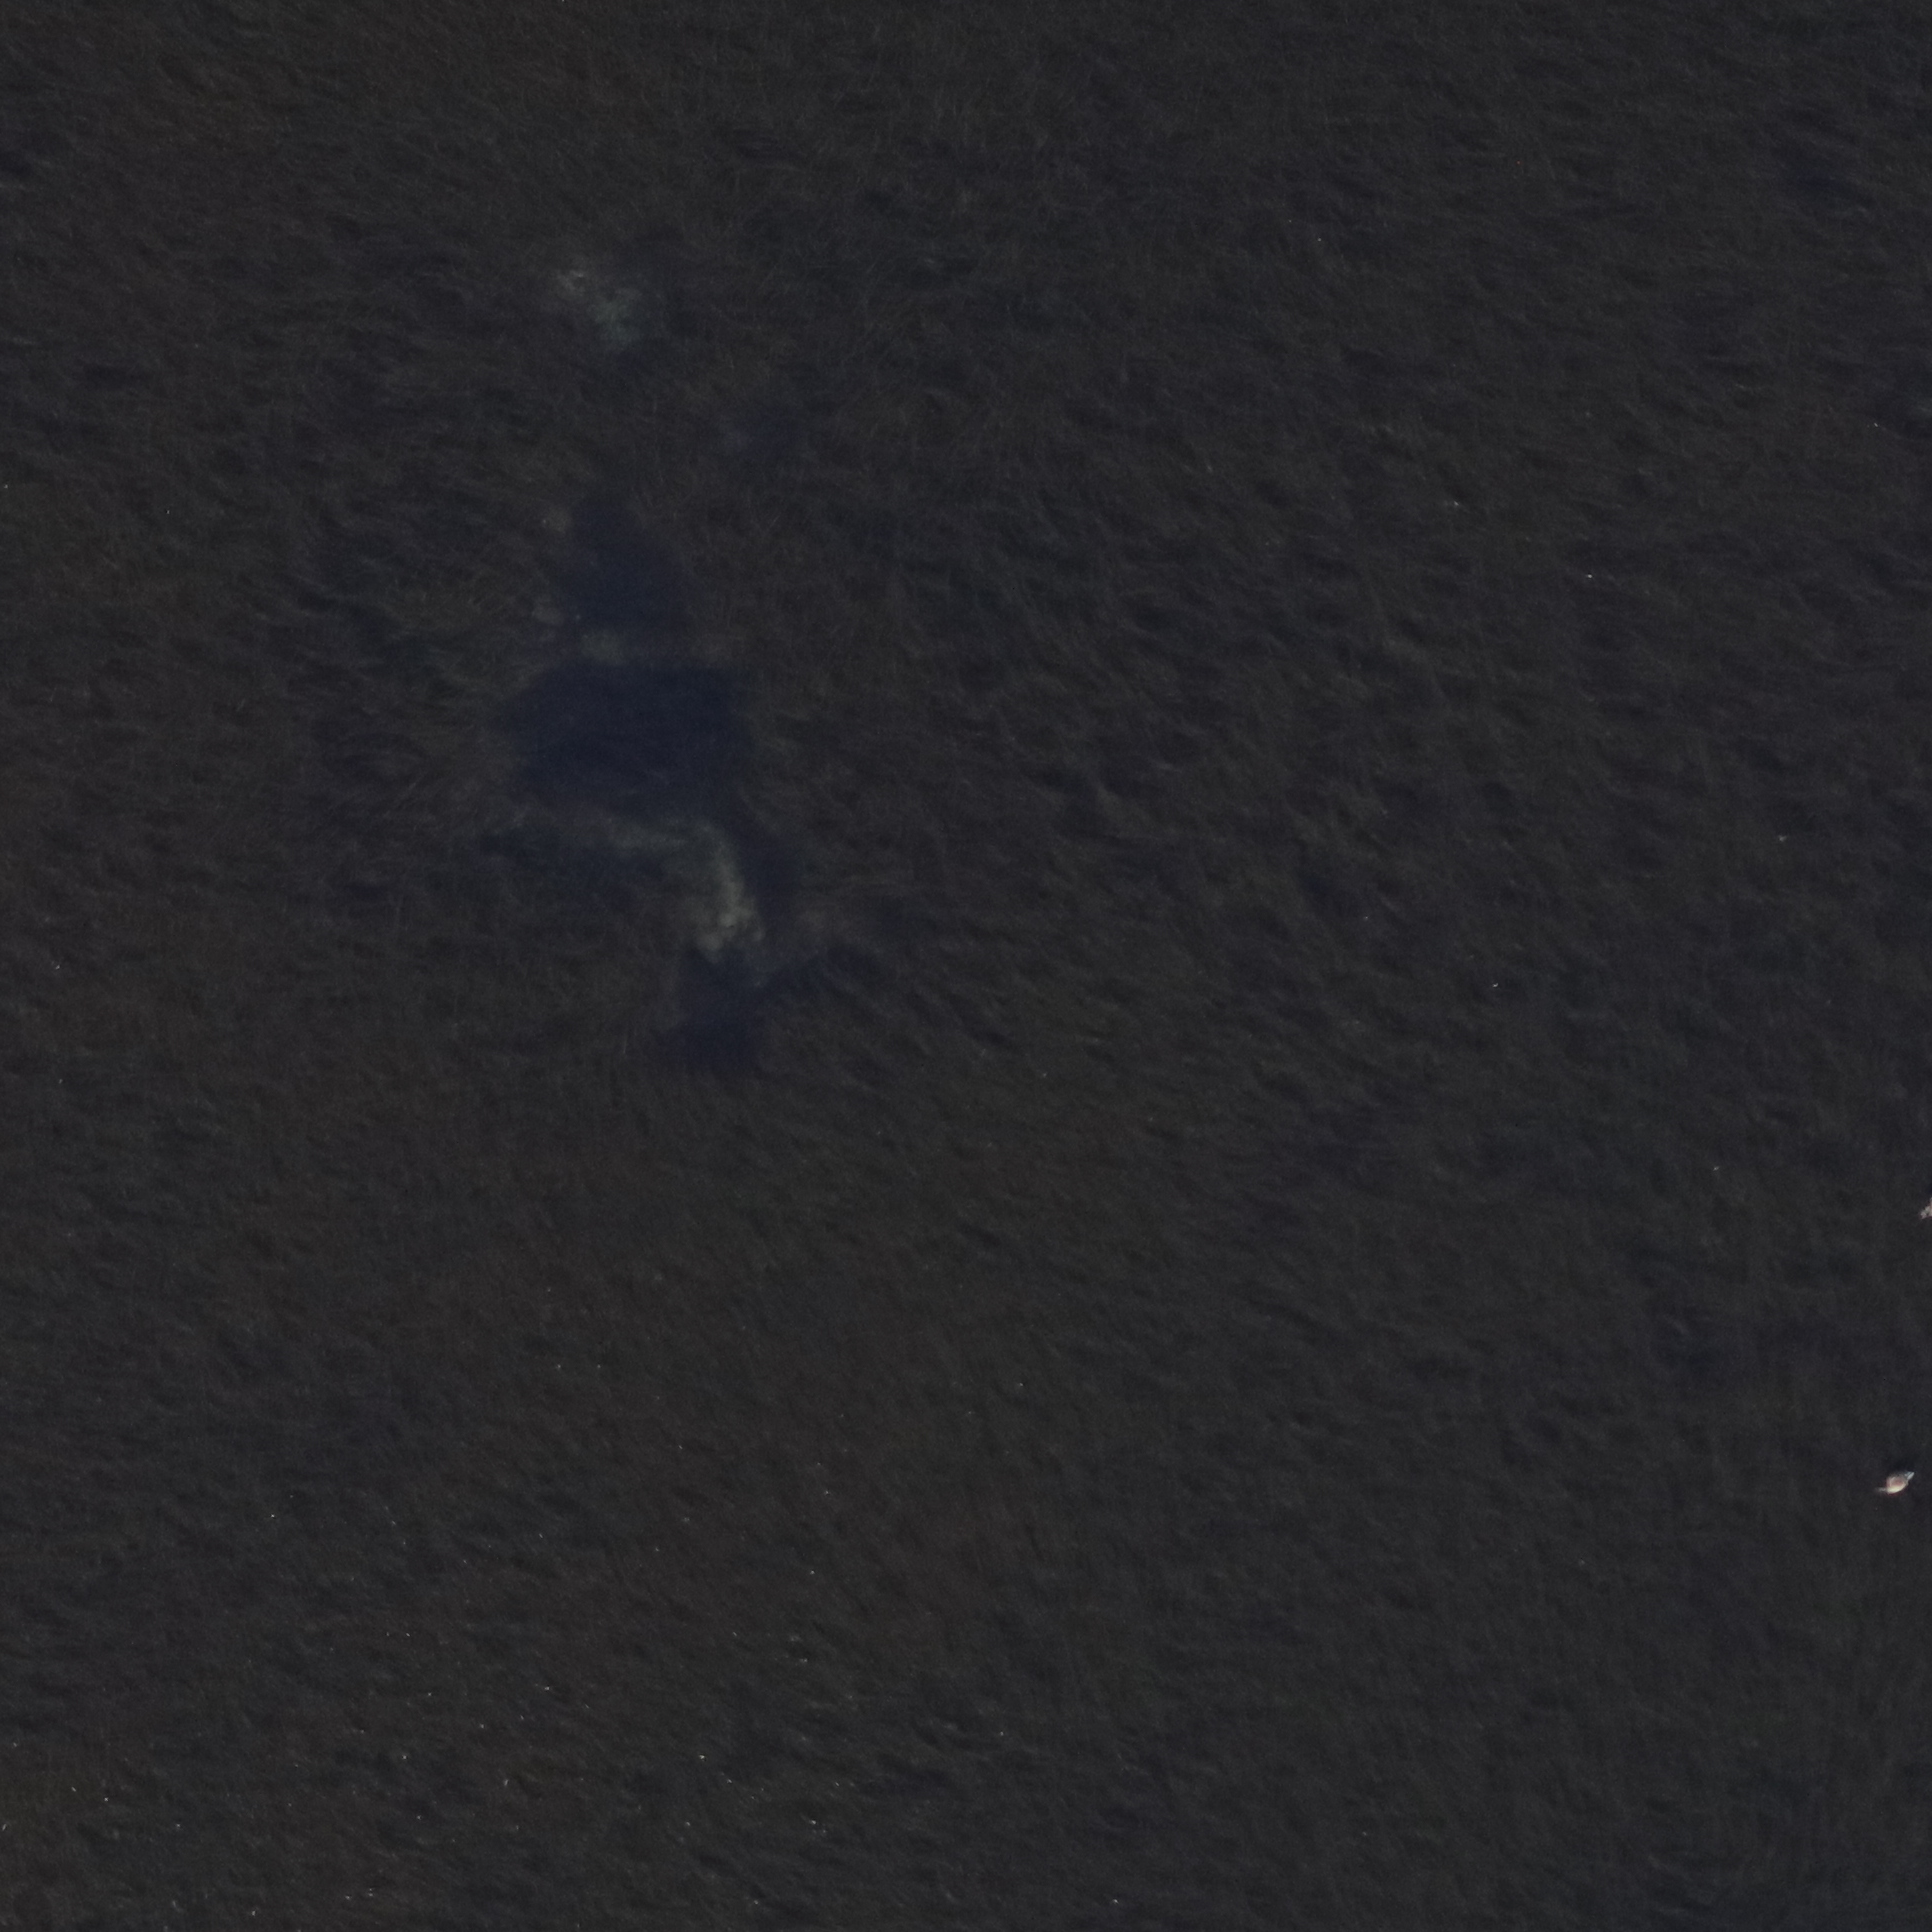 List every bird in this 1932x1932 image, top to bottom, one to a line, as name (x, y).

brant (1896, 1480)